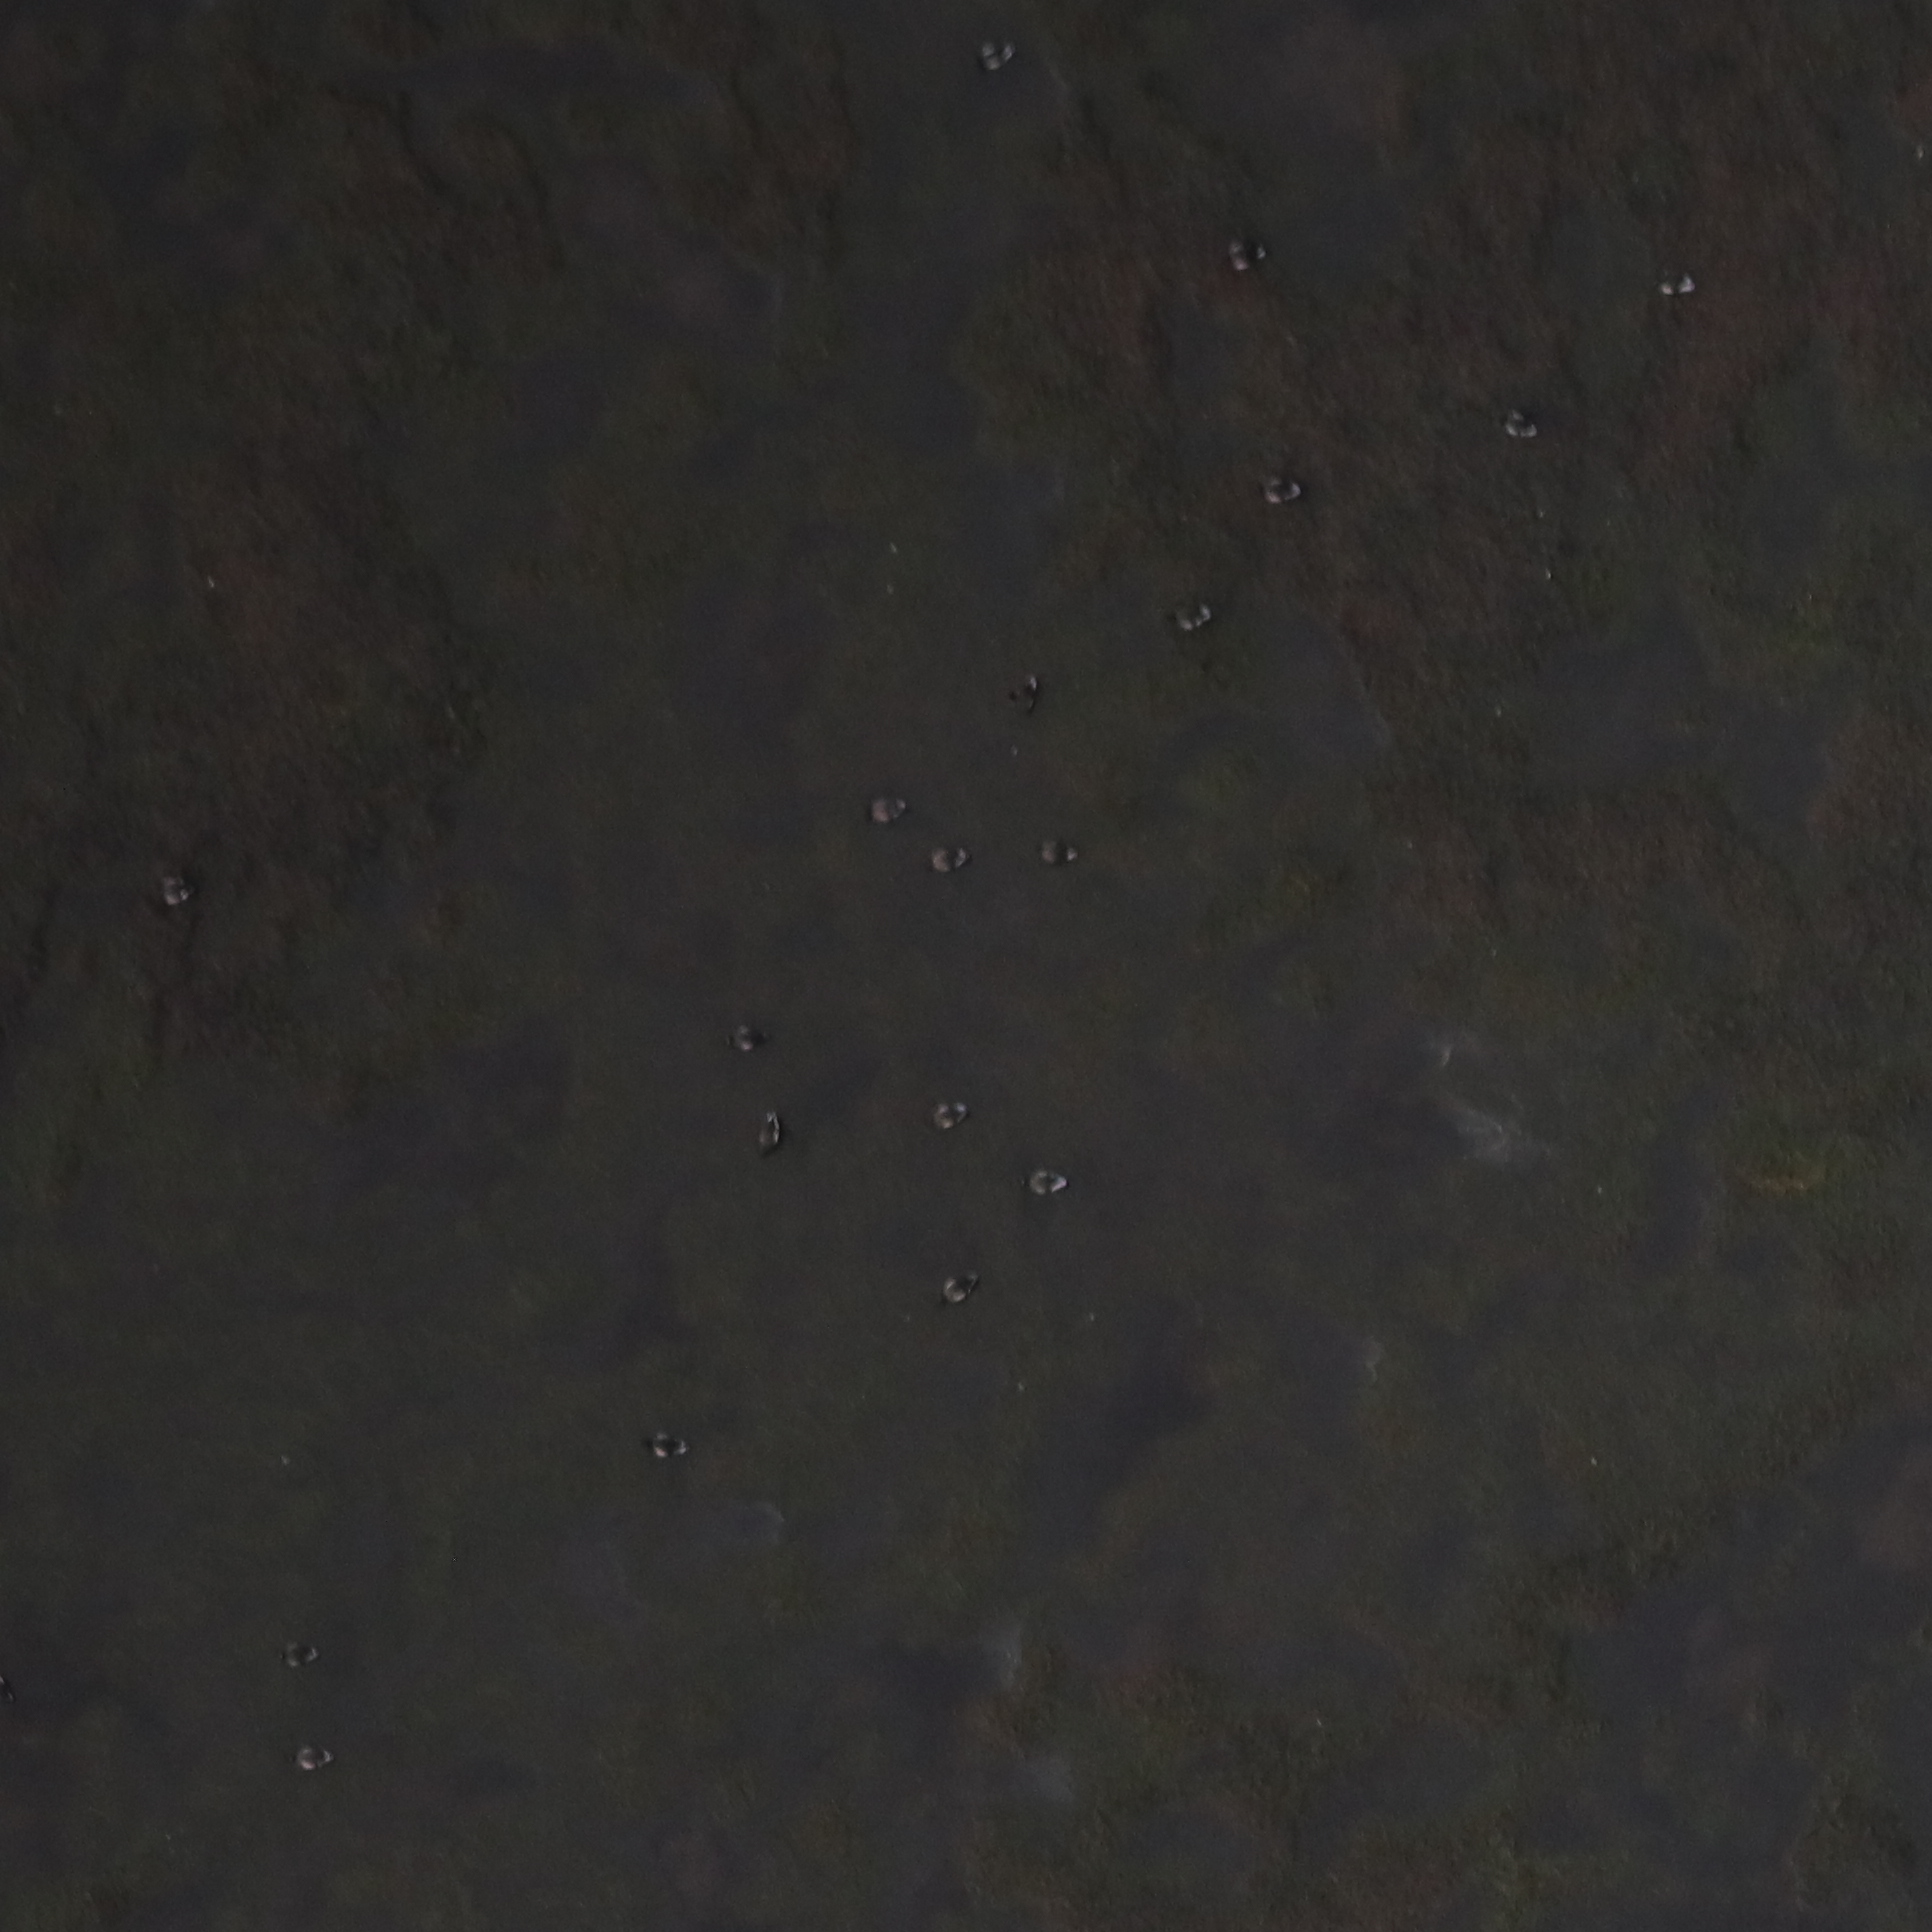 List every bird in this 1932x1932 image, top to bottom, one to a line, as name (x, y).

brant (997, 58)
brant (1245, 255)
brant (1678, 283)
brant (1520, 425)
brant (1280, 492)
brant (1192, 614)
brant (1028, 698)
brant (887, 810)
brant (1059, 849)
brant (947, 860)
brant (175, 890)
brant (745, 1038)
brant (953, 1117)
brant (771, 1136)
brant (1044, 1181)
brant (959, 1292)
brant (667, 1444)
brant (296, 1651)
brant (311, 1758)